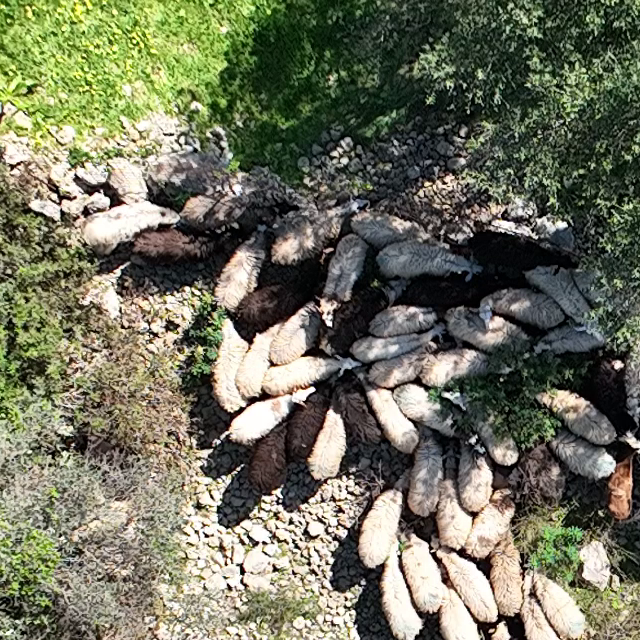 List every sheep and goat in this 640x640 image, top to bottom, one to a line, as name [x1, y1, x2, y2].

sheep [183, 193, 249, 230]
sheep [268, 196, 369, 259]
sheep [79, 200, 180, 247]
sheep [350, 210, 450, 252]
sheep [212, 223, 269, 311]
sheep [130, 233, 220, 259]
sheep [318, 234, 370, 327]
sheep [379, 239, 481, 279]
sheep [237, 257, 317, 329]
sheep [522, 265, 606, 342]
sheep [335, 283, 415, 352]
sheep [317, 286, 371, 349]
sheep [480, 286, 564, 330]
sheep [270, 296, 332, 366]
sheep [444, 305, 533, 358]
sheep [365, 308, 444, 338]
sheep [213, 319, 250, 412]
sheep [237, 322, 285, 401]
sheep [351, 322, 446, 360]
sheep [628, 324, 639, 420]
sheep [531, 326, 606, 354]
sheep [368, 341, 437, 387]
sheep [420, 348, 512, 386]
sheep [264, 356, 362, 395]
sheep [580, 356, 635, 431]
sheep [354, 368, 421, 454]
sheep [332, 371, 384, 447]
sheep [287, 375, 335, 455]
sheep [393, 381, 487, 456]
sheep [227, 386, 315, 445]
sheep [528, 388, 617, 445]
sheep [440, 390, 519, 466]
sheep [308, 393, 347, 480]
sheep [248, 417, 290, 491]
sheep [408, 427, 442, 517]
sheep [545, 428, 614, 480]
sheep [460, 438, 494, 513]
sheep [439, 440, 474, 553]
sheep [519, 440, 562, 499]
sheep [606, 441, 639, 521]
sheep [357, 468, 411, 567]
sheep [462, 488, 517, 558]
sheep [491, 529, 523, 616]
sheep [401, 532, 446, 613]
sheep [381, 538, 425, 639]
sheep [431, 546, 499, 622]
sheep [522, 569, 570, 639]
sheep [535, 572, 584, 639]
sheep [438, 588, 480, 639]
sheep [480, 621, 519, 639]